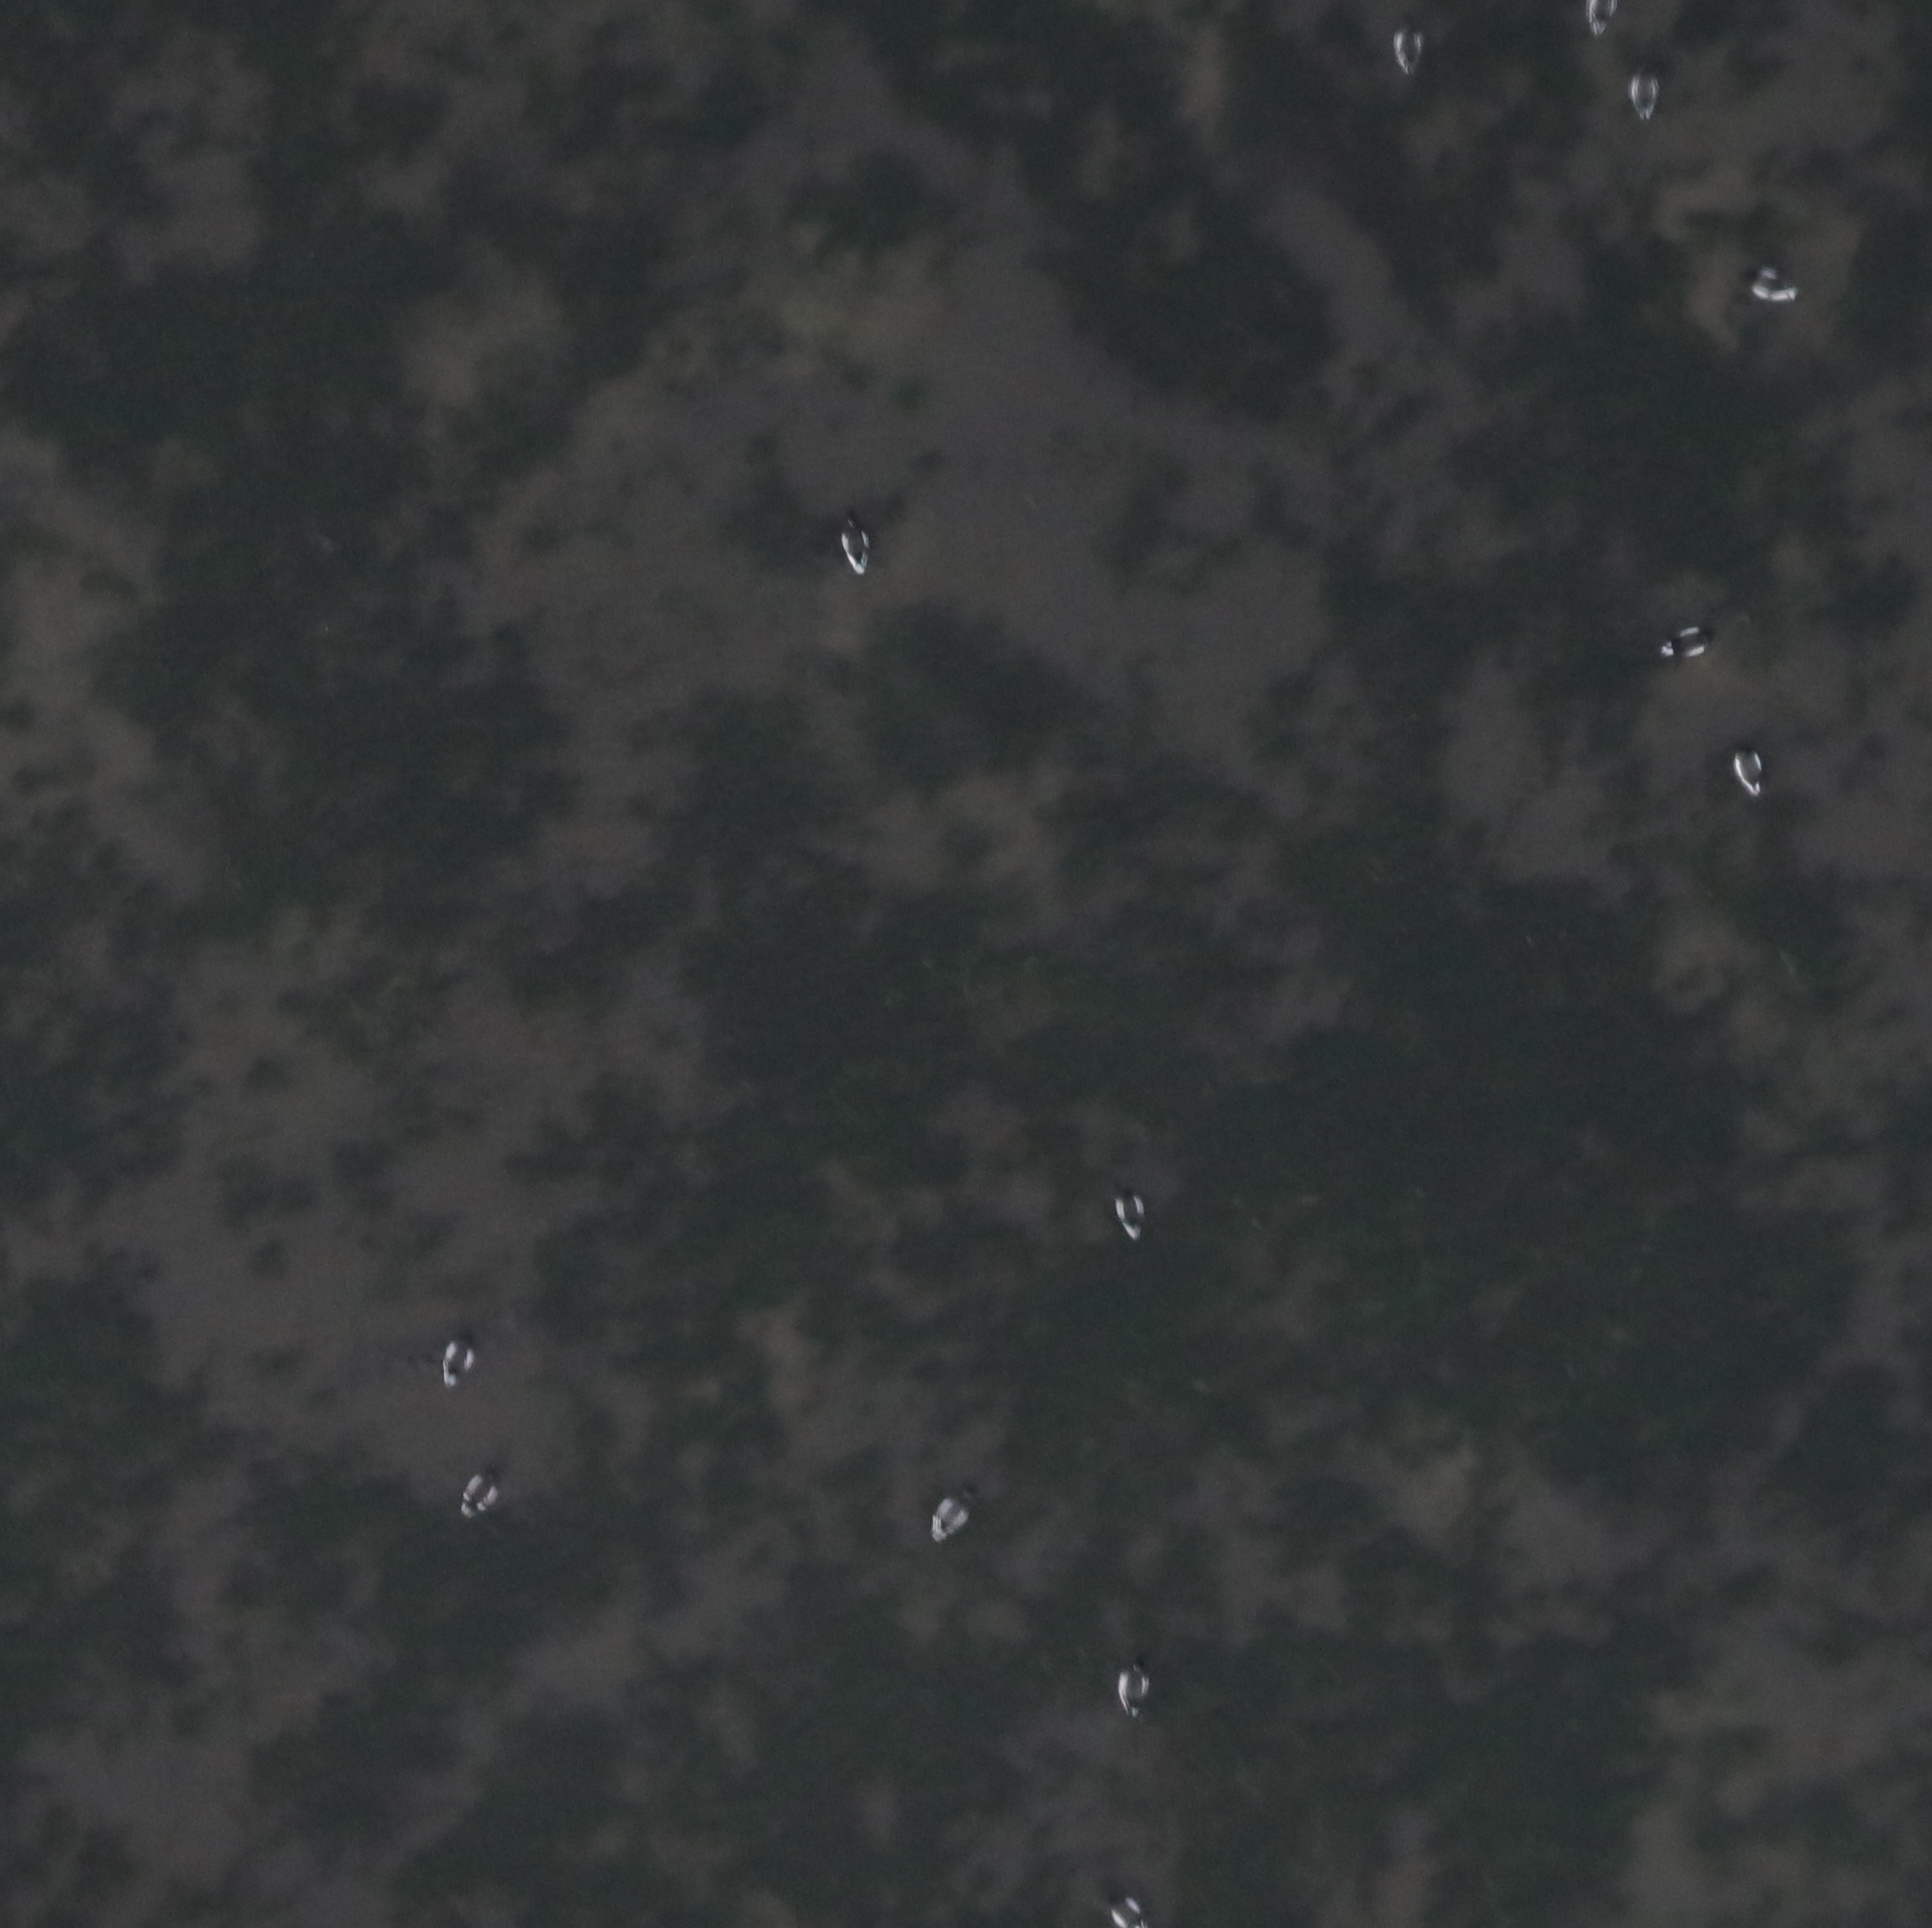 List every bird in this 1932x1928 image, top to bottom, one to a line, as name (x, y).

brant (1603, 8)
brant (1409, 47)
brant (1645, 93)
brant (1768, 285)
brant (856, 544)
brant (1690, 643)
brant (1749, 769)
brant (1130, 1212)
brant (458, 1360)
brant (478, 1493)
brant (948, 1519)
brant (1134, 1687)
brant (1132, 1911)